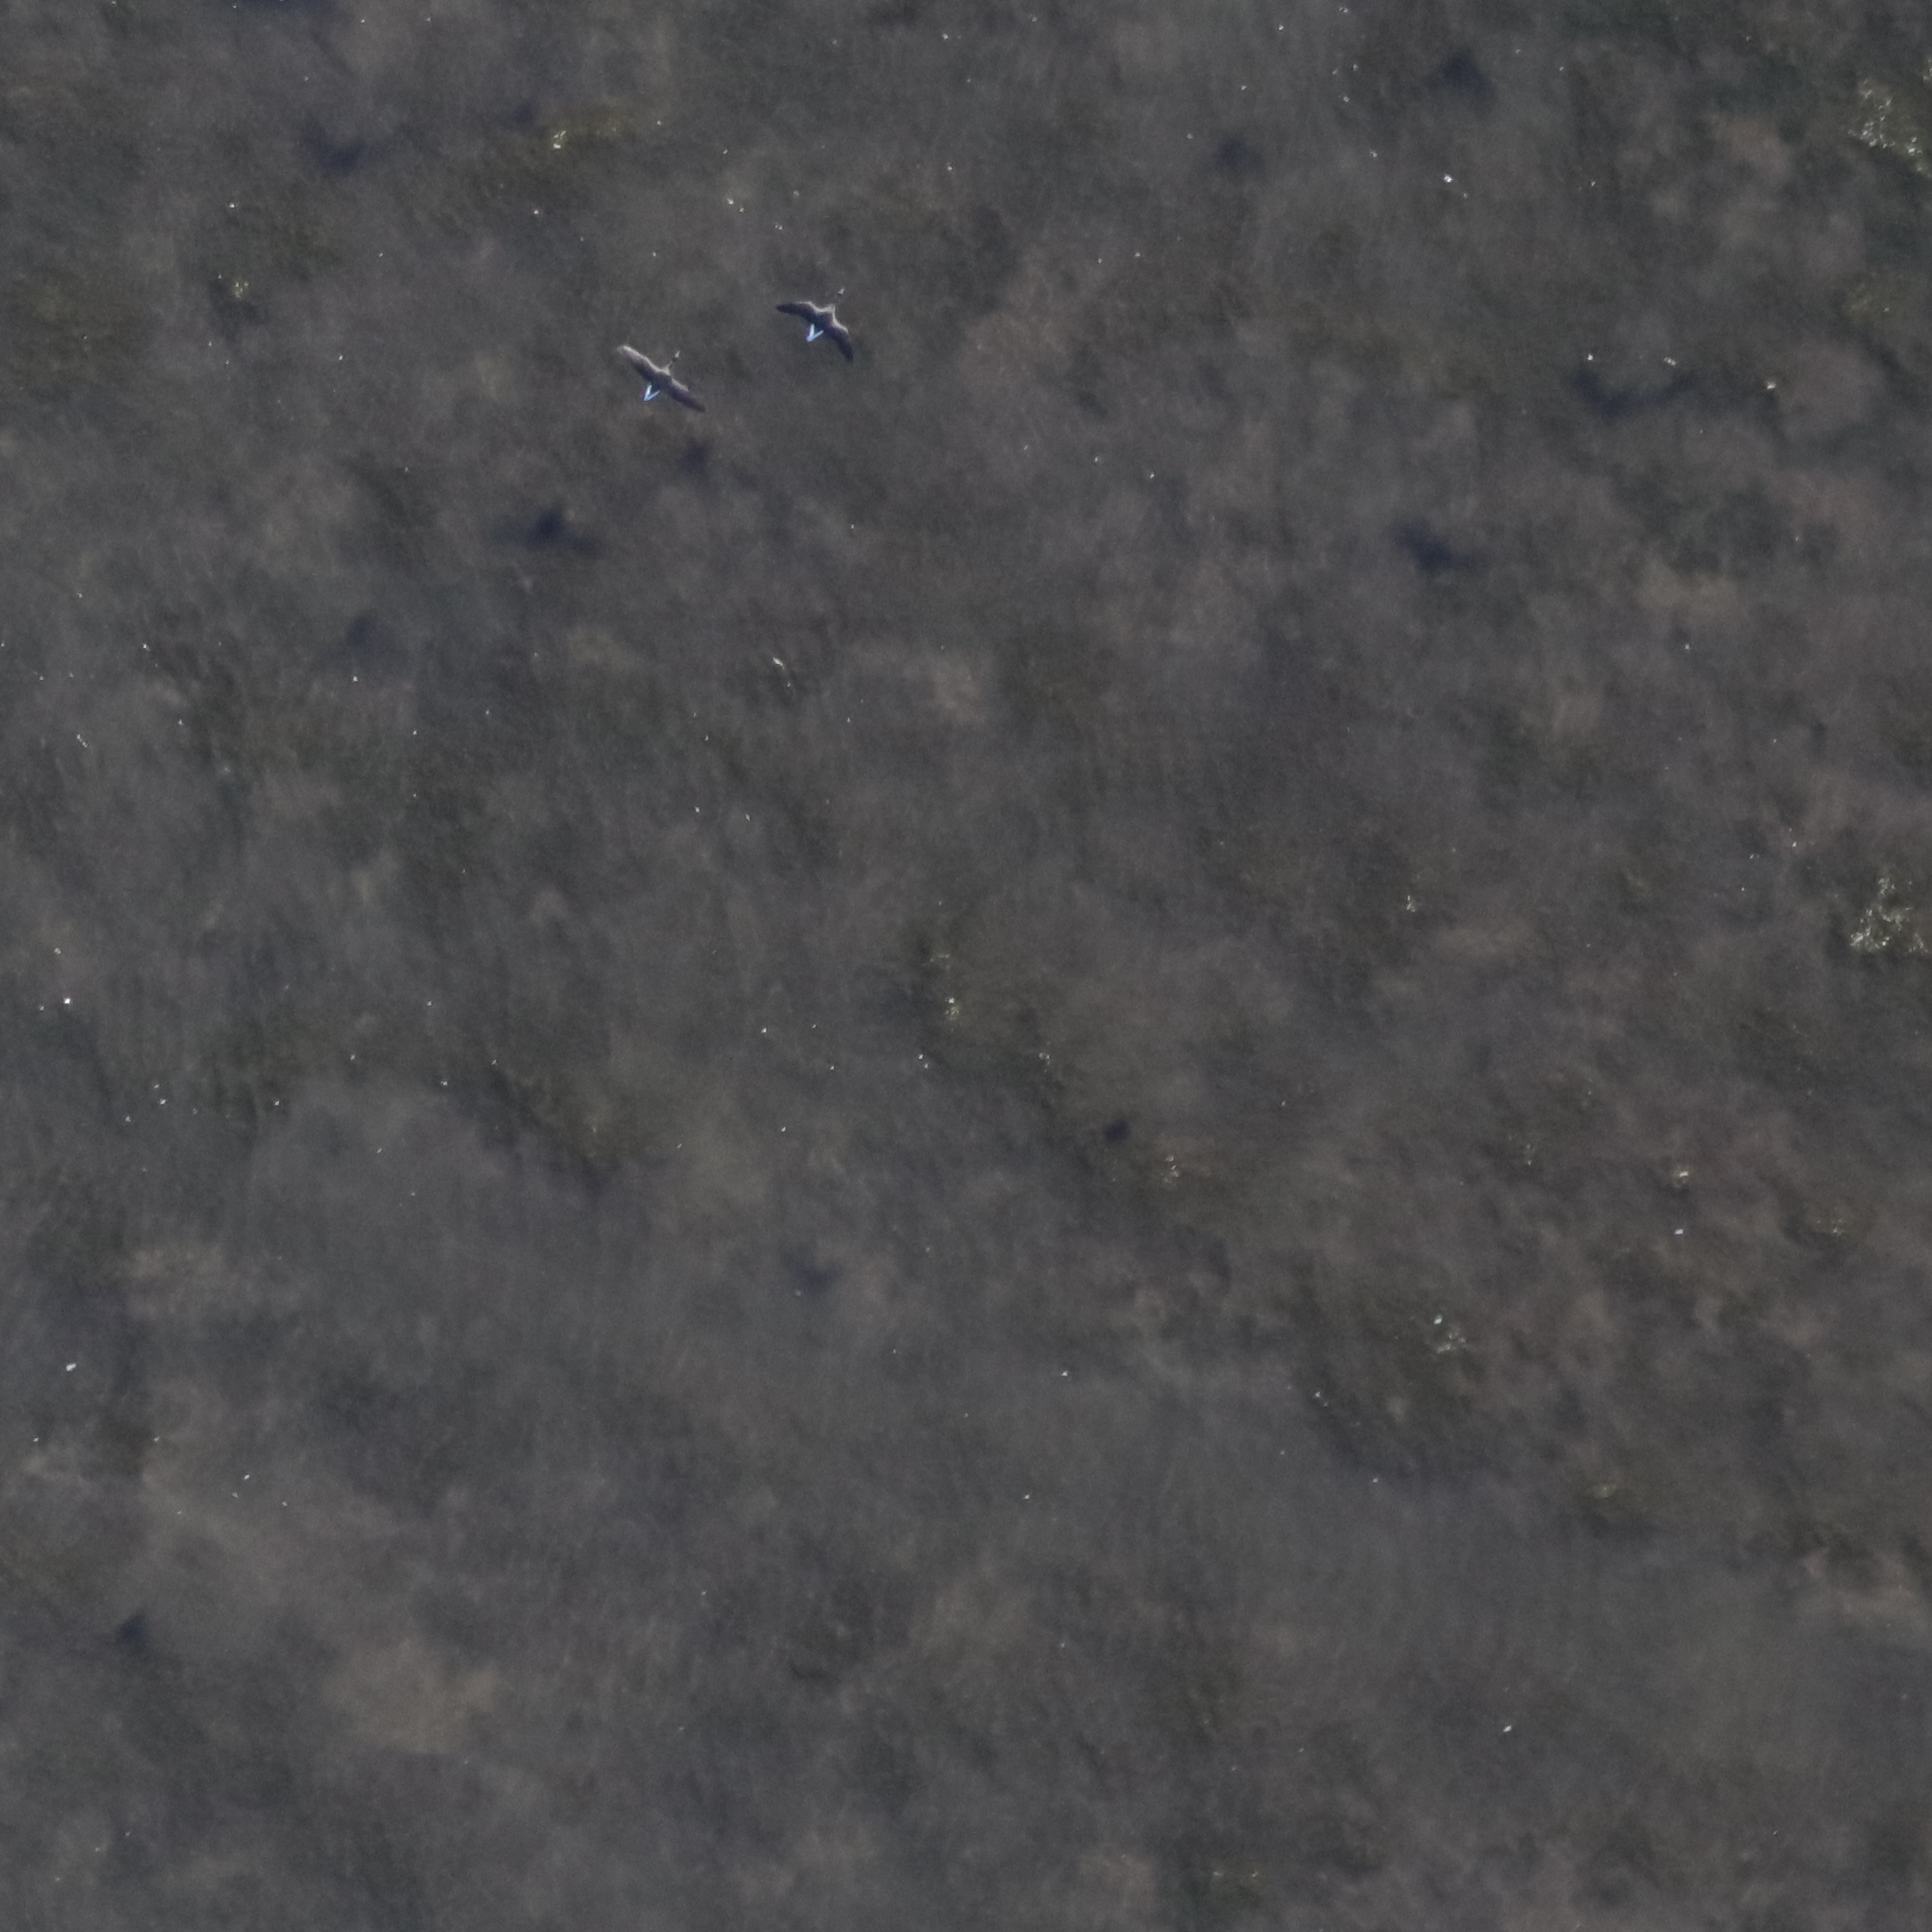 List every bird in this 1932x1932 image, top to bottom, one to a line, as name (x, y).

brant (817, 321)
brant (656, 379)